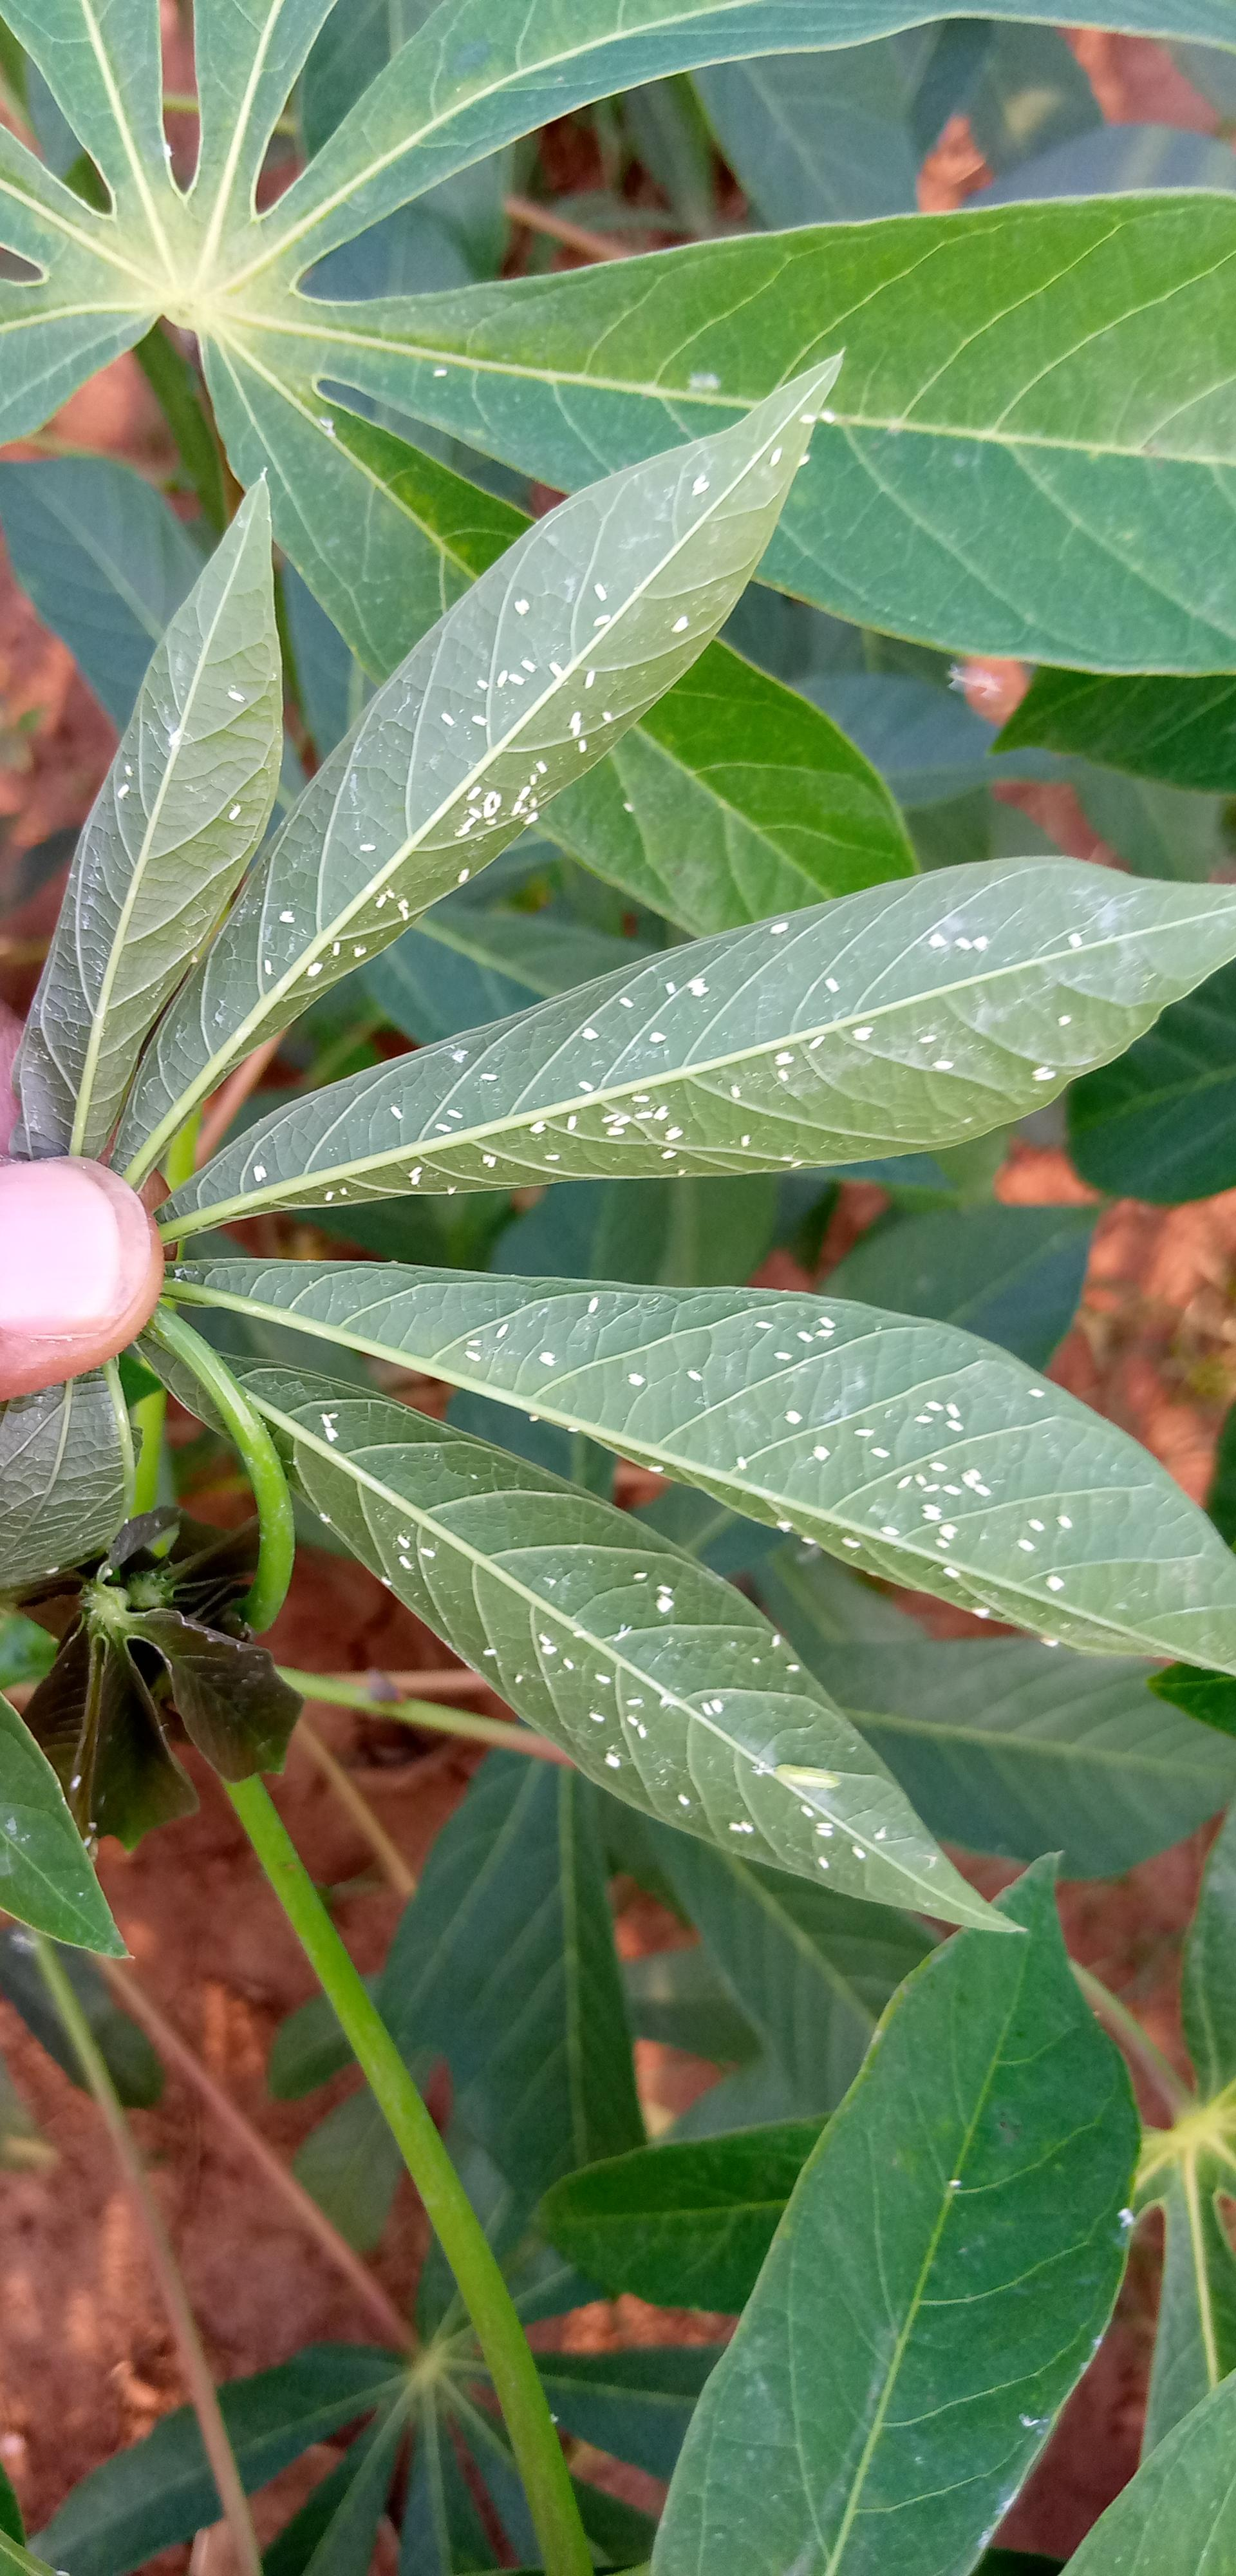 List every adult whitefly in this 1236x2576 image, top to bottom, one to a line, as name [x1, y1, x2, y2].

whitefly [431, 365, 448, 379]
whitefly [704, 372, 723, 389]
whitefly [686, 373, 705, 388]
whitefly [819, 409, 837, 424]
whitefly [799, 413, 817, 426]
whitefly [317, 415, 338, 437]
whitefly [767, 446, 783, 467]
whitefly [798, 454, 810, 468]
whitefly [692, 475, 707, 488]
whitefly [692, 480, 711, 496]
whitefly [591, 582, 612, 602]
whitefly [521, 600, 531, 611]
whitefly [514, 600, 527, 617]
whitefly [671, 612, 692, 635]
whitefly [593, 613, 612, 627]
whitefly [519, 658, 539, 672]
whitefly [547, 660, 565, 679]
whitefly [583, 667, 596, 689]
whitefly [496, 669, 508, 688]
whitefly [509, 673, 527, 687]
whitefly [476, 679, 490, 690]
whitefly [226, 687, 247, 705]
whitefly [599, 710, 615, 723]
whitefly [440, 712, 455, 728]
whitefly [570, 712, 581, 728]
whitefly [469, 715, 489, 728]
whitefly [573, 721, 581, 737]
whitefly [169, 728, 184, 737]
whitefly [167, 737, 181, 748]
whitefly [576, 739, 588, 753]
whitefly [534, 761, 548, 774]
whitefly [124, 762, 135, 779]
whitefly [529, 772, 538, 786]
whitefly [117, 781, 131, 800]
whitefly [465, 785, 482, 802]
whitefly [518, 785, 532, 801]
whitefly [485, 790, 496, 804]
whitefly [494, 793, 502, 806]
whitefly [529, 796, 538, 808]
whitefly [619, 799, 635, 816]
whitefly [510, 800, 523, 817]
whitefly [224, 803, 244, 823]
whitefly [484, 804, 490, 814]
whitefly [520, 806, 529, 813]
whitefly [467, 807, 482, 820]
whitefly [483, 807, 498, 819]
whitefly [523, 810, 542, 828]
whitefly [463, 817, 477, 828]
whitefly [483, 819, 498, 826]
whitefly [454, 827, 470, 839]
whitefly [358, 841, 377, 853]
whitefly [454, 866, 471, 884]
whitefly [385, 887, 397, 899]
whitefly [374, 894, 387, 909]
whitefly [402, 898, 411, 908]
whitefly [396, 902, 404, 911]
whitefly [402, 909, 409, 922]
whitefly [280, 909, 294, 916]
whitefly [278, 916, 296, 924]
whitefly [769, 921, 791, 936]
whitefly [926, 929, 946, 951]
whitefly [1065, 931, 1085, 950]
whitefly [973, 933, 989, 954]
whitefly [953, 936, 973, 952]
whitefly [332, 940, 343, 958]
whitefly [351, 943, 369, 958]
whitefly [190, 954, 198, 964]
whitefly [263, 958, 273, 977]
whitefly [312, 960, 324, 976]
whitefly [308, 964, 312, 976]
whitefly [820, 976, 841, 994]
whitefly [688, 978, 707, 987]
whitefly [664, 979, 677, 996]
whitefly [689, 987, 711, 998]
whitefly [618, 996, 635, 1010]
whitefly [1056, 1014, 1074, 1028]
whitefly [850, 1026, 874, 1034]
whitefly [583, 1027, 599, 1039]
whitefly [648, 1030, 668, 1045]
whitefly [916, 1030, 939, 1044]
whitefly [581, 1032, 592, 1041]
whitefly [853, 1034, 870, 1043]
whitefly [807, 1035, 825, 1050]
whitefly [450, 1049, 472, 1063]
whitefly [774, 1052, 790, 1059]
whitefly [774, 1056, 795, 1067]
whitefly [932, 1059, 955, 1070]
whitefly [1032, 1066, 1049, 1075]
whitefly [776, 1067, 789, 1083]
whitefly [1033, 1071, 1056, 1083]
whitefly [479, 1072, 500, 1083]
whitefly [577, 1080, 595, 1092]
whitefly [728, 1083, 743, 1099]
whitefly [629, 1094, 651, 1103]
whitefly [388, 1104, 404, 1121]
whitefly [653, 1105, 669, 1121]
whitefly [445, 1108, 463, 1120]
whitefly [633, 1110, 653, 1119]
whitefly [659, 1111, 671, 1121]
whitefly [566, 1113, 577, 1131]
whitefly [601, 1113, 619, 1125]
whitefly [614, 1115, 632, 1127]
whitefly [530, 1119, 545, 1133]
whitefly [433, 1122, 452, 1132]
whitefly [605, 1126, 626, 1137]
whitefly [535, 1126, 548, 1135]
whitefly [664, 1126, 680, 1137]
whitefly [665, 1130, 684, 1141]
whitefly [739, 1131, 751, 1148]
whitefly [659, 1147, 677, 1161]
whitefly [482, 1153, 489, 1164]
whitefly [543, 1153, 563, 1162]
whitefly [489, 1156, 496, 1168]
whitefly [252, 1164, 262, 1182]
whitefly [259, 1165, 268, 1178]
whitefly [409, 1166, 423, 1178]
whitefly [675, 1168, 689, 1177]
whitefly [411, 1177, 420, 1186]
whitefly [337, 1185, 350, 1196]
whitefly [445, 1185, 457, 1197]
whitefly [325, 1188, 333, 1202]
whitefly [586, 1296, 599, 1314]
whitefly [818, 1316, 837, 1329]
whitefly [753, 1319, 774, 1331]
whitefly [495, 1323, 509, 1340]
whitefly [815, 1328, 835, 1338]
whitefly [796, 1329, 815, 1343]
whitefly [464, 1339, 483, 1347]
whitefly [464, 1349, 482, 1363]
whitefly [773, 1350, 796, 1363]
whitefly [539, 1351, 555, 1359]
whitefly [539, 1356, 555, 1367]
whitefly [684, 1369, 704, 1385]
whitefly [627, 1372, 646, 1383]
whitefly [628, 1378, 642, 1386]
whitefly [1024, 1387, 1048, 1403]
whitefly [922, 1398, 944, 1412]
whitefly [946, 1402, 962, 1418]
whitefly [783, 1408, 803, 1425]
whitefly [326, 1410, 341, 1419]
whitefly [319, 1413, 333, 1428]
whitefly [913, 1413, 933, 1425]
whitefly [527, 1414, 541, 1422]
whitefly [944, 1419, 965, 1434]
whitefly [852, 1425, 874, 1437]
whitefly [565, 1426, 581, 1434]
whitefly [329, 1427, 339, 1439]
whitefly [324, 1428, 335, 1443]
whitefly [810, 1444, 831, 1463]
whitefly [869, 1446, 890, 1460]
whitefly [735, 1455, 749, 1472]
whitefly [928, 1461, 948, 1473]
whitefly [644, 1463, 665, 1476]
whitefly [966, 1467, 984, 1481]
whitefly [913, 1472, 928, 1486]
whitefly [961, 1473, 975, 1489]
whitefly [895, 1473, 912, 1488]
whitefly [921, 1482, 941, 1492]
whitefly [942, 1483, 962, 1497]
whitefly [973, 1483, 993, 1498]
whitefly [921, 1502, 943, 1512]
whitefly [317, 1512, 333, 1526]
whitefly [922, 1512, 942, 1522]
whitefly [1056, 1512, 1075, 1529]
whitefly [122, 1517, 131, 1525]
whitefly [1025, 1518, 1047, 1531]
whitefly [774, 1519, 793, 1533]
whitefly [879, 1524, 902, 1536]
whitefly [395, 1534, 411, 1549]
whitefly [798, 1535, 816, 1546]
whitefly [839, 1535, 861, 1549]
whitefly [934, 1537, 951, 1549]
whitefly [1015, 1538, 1035, 1553]
whitefly [418, 1547, 438, 1558]
whitefly [397, 1554, 412, 1570]
whitefly [44, 1565, 62, 1575]
whitefly [942, 1566, 960, 1579]
whitefly [104, 1567, 114, 1578]
whitefly [632, 1569, 650, 1580]
whitefly [541, 1573, 558, 1589]
whitefly [1044, 1573, 1066, 1591]
whitefly [380, 1575, 393, 1587]
whitefly [656, 1584, 673, 1593]
whitefly [658, 1593, 675, 1607]
whitefly [655, 1599, 668, 1615]
whitefly [971, 1605, 992, 1619]
whitefly [613, 1621, 635, 1641]
whitefly [769, 1631, 783, 1649]
whitefly [538, 1632, 552, 1645]
whitefly [1038, 1636, 1059, 1650]
whitefly [539, 1645, 558, 1654]
whitefly [480, 1645, 498, 1658]
whitefly [749, 1656, 762, 1665]
whitefly [561, 1656, 575, 1671]
whitefly [784, 1661, 801, 1674]
whitefly [512, 1672, 523, 1684]
whitefly [593, 1673, 612, 1685]
whitefly [624, 1696, 645, 1706]
whitefly [708, 1697, 727, 1714]
whitefly [700, 1699, 715, 1716]
whitefly [587, 1710, 605, 1723]
whitefly [624, 1713, 639, 1727]
whitefly [635, 1725, 650, 1740]
whitefly [603, 1749, 623, 1770]
whitefly [749, 1759, 771, 1776]
whitefly [70, 1774, 83, 1791]
whitefly [676, 1794, 692, 1807]
whitefly [798, 1801, 815, 1819]
whitefly [86, 1818, 98, 1831]
whitefly [740, 1819, 757, 1834]
whitefly [728, 1820, 742, 1832]
whitefly [814, 1821, 837, 1830]
whitefly [872, 1824, 890, 1841]
whitefly [814, 1828, 834, 1837]
whitefly [83, 1835, 93, 1848]
whitefly [850, 1845, 866, 1860]
whitefly [816, 1855, 829, 1871]
whitefly [945, 2176, 964, 2188]
whitefly [1113, 2204, 1139, 2229]
whitefly [1015, 2410, 1041, 2430]